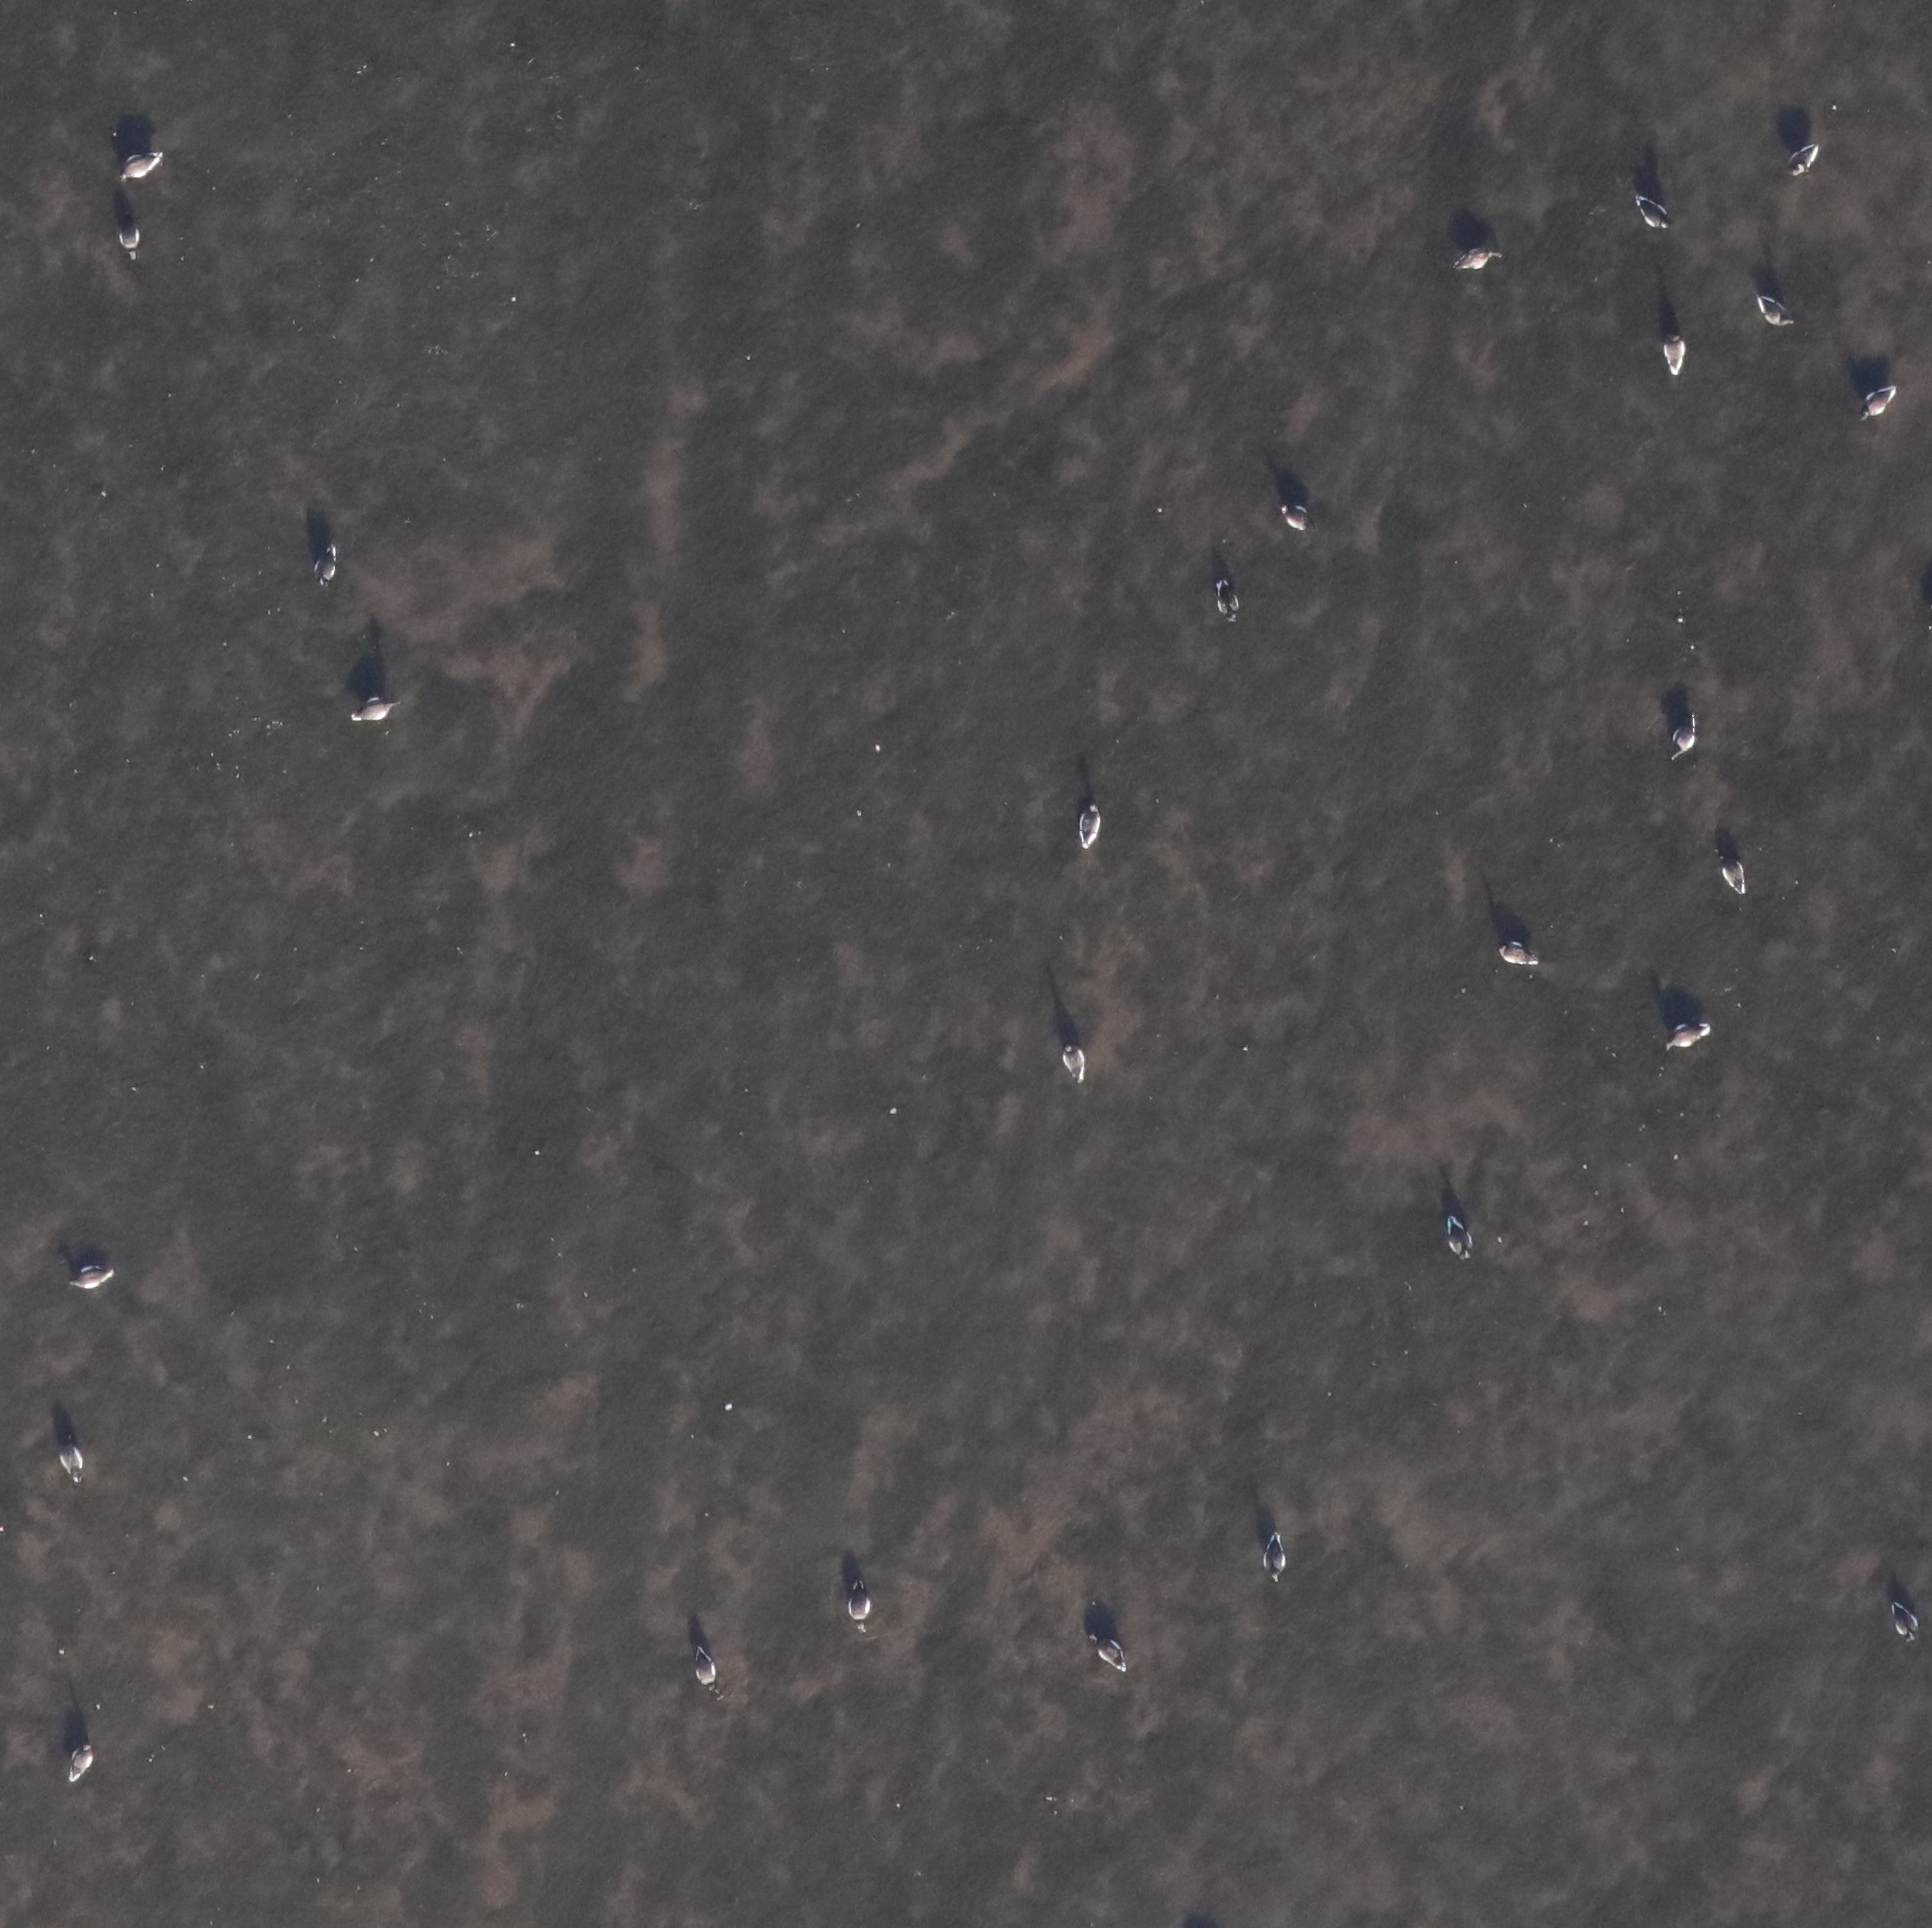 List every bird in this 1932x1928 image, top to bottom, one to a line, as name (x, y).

brant (1800, 156)
brant (138, 165)
brant (1652, 211)
brant (128, 237)
brant (1475, 256)
brant (1772, 310)
brant (1673, 352)
brant (1876, 401)
brant (1297, 516)
brant (326, 565)
brant (1227, 596)
brant (372, 707)
brant (1683, 734)
brant (1089, 822)
brant (1733, 873)
brant (1517, 952)
brant (1685, 1034)
brant (1073, 1062)
brant (1460, 1238)
brant (91, 1277)
brant (73, 1462)
brant (1273, 1556)
brant (857, 1604)
brant (1904, 1620)
brant (1111, 1653)
brant (706, 1669)
brant (80, 1762)